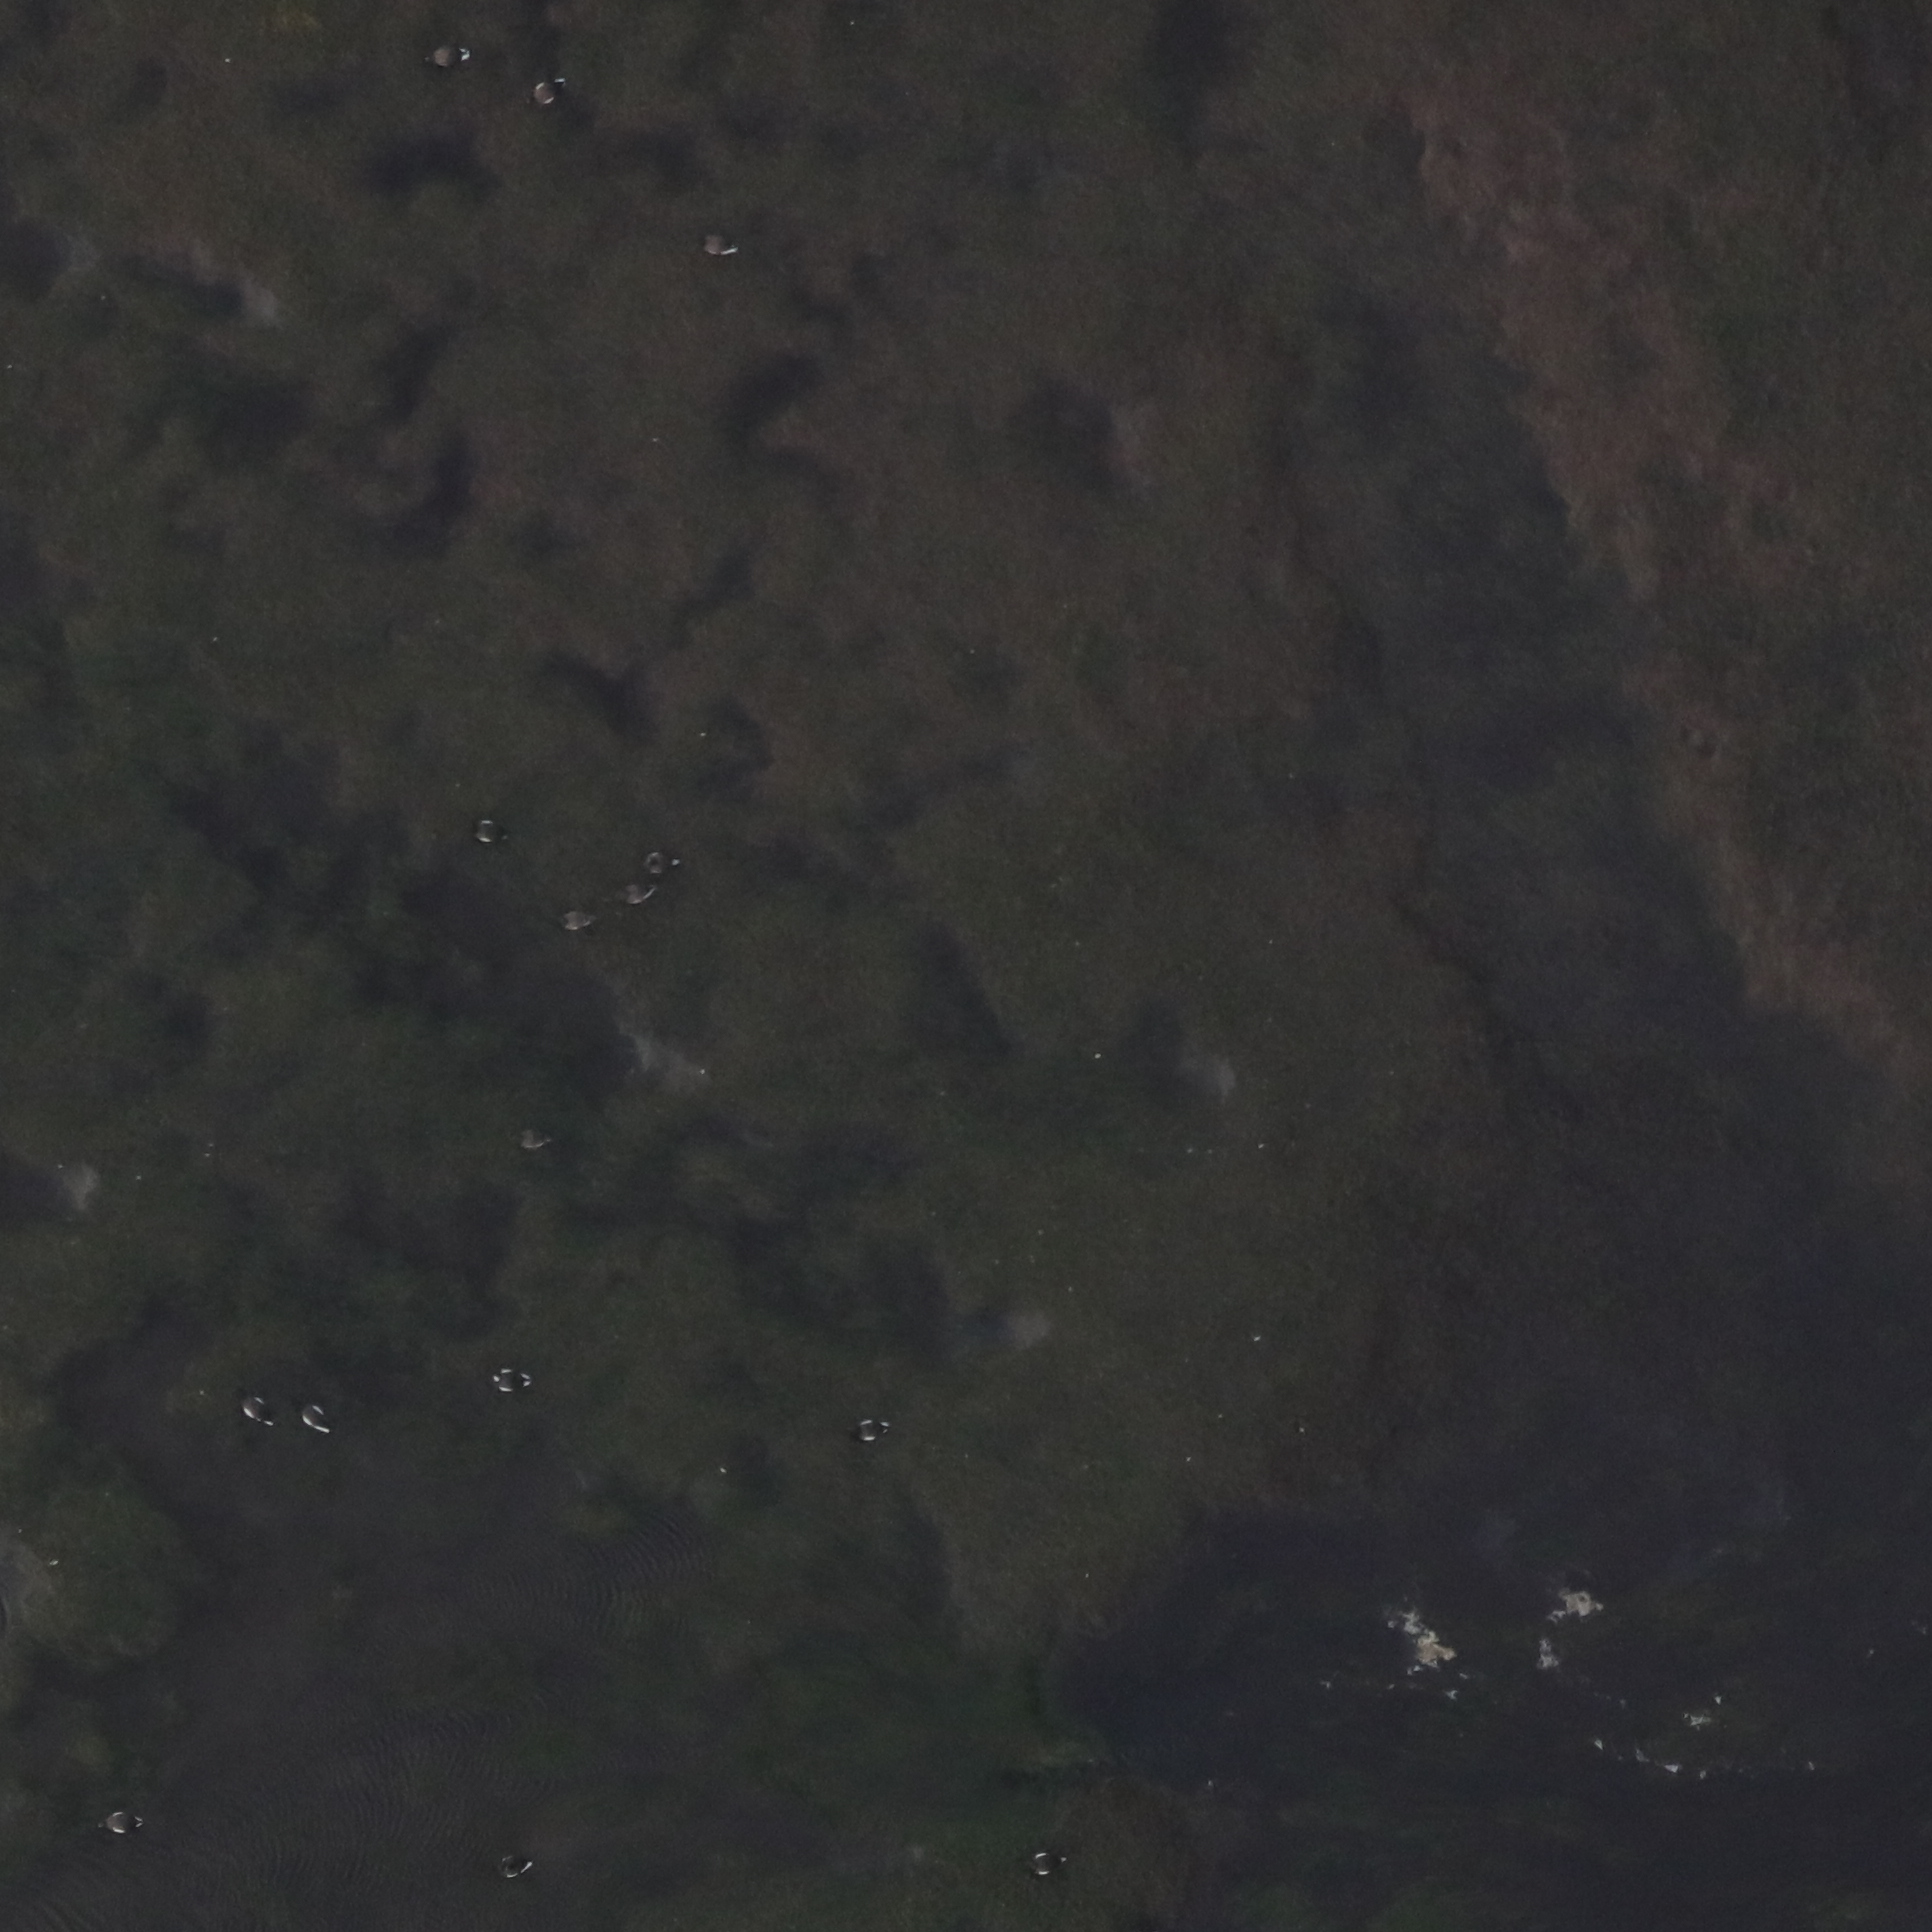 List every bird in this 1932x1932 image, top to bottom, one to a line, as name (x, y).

brant (447, 55)
brant (547, 92)
brant (719, 245)
brant (488, 831)
brant (662, 865)
brant (633, 893)
brant (578, 923)
brant (534, 1137)
brant (511, 1378)
brant (257, 1412)
brant (315, 1417)
brant (870, 1430)
brant (122, 1822)
brant (1046, 1863)
brant (513, 1867)